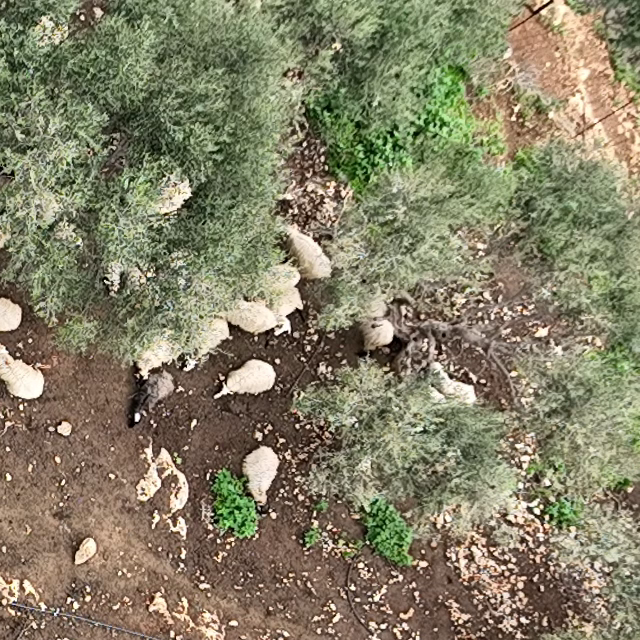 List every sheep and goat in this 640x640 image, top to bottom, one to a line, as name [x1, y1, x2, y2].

sheep [26, 10, 72, 56]
sheep [120, 174, 190, 219]
sheep [0, 214, 12, 278]
sheep [273, 217, 331, 279]
sheep [103, 260, 157, 300]
sheep [241, 265, 300, 293]
sheep [0, 280, 22, 331]
sheep [354, 284, 395, 353]
sheep [266, 288, 303, 339]
sheep [197, 298, 276, 337]
sheep [182, 319, 228, 371]
sheep [135, 331, 180, 380]
sheep [0, 342, 46, 399]
sheep [212, 359, 274, 399]
sheep [432, 362, 478, 405]
sheep [127, 370, 174, 428]
sheep [241, 443, 281, 507]